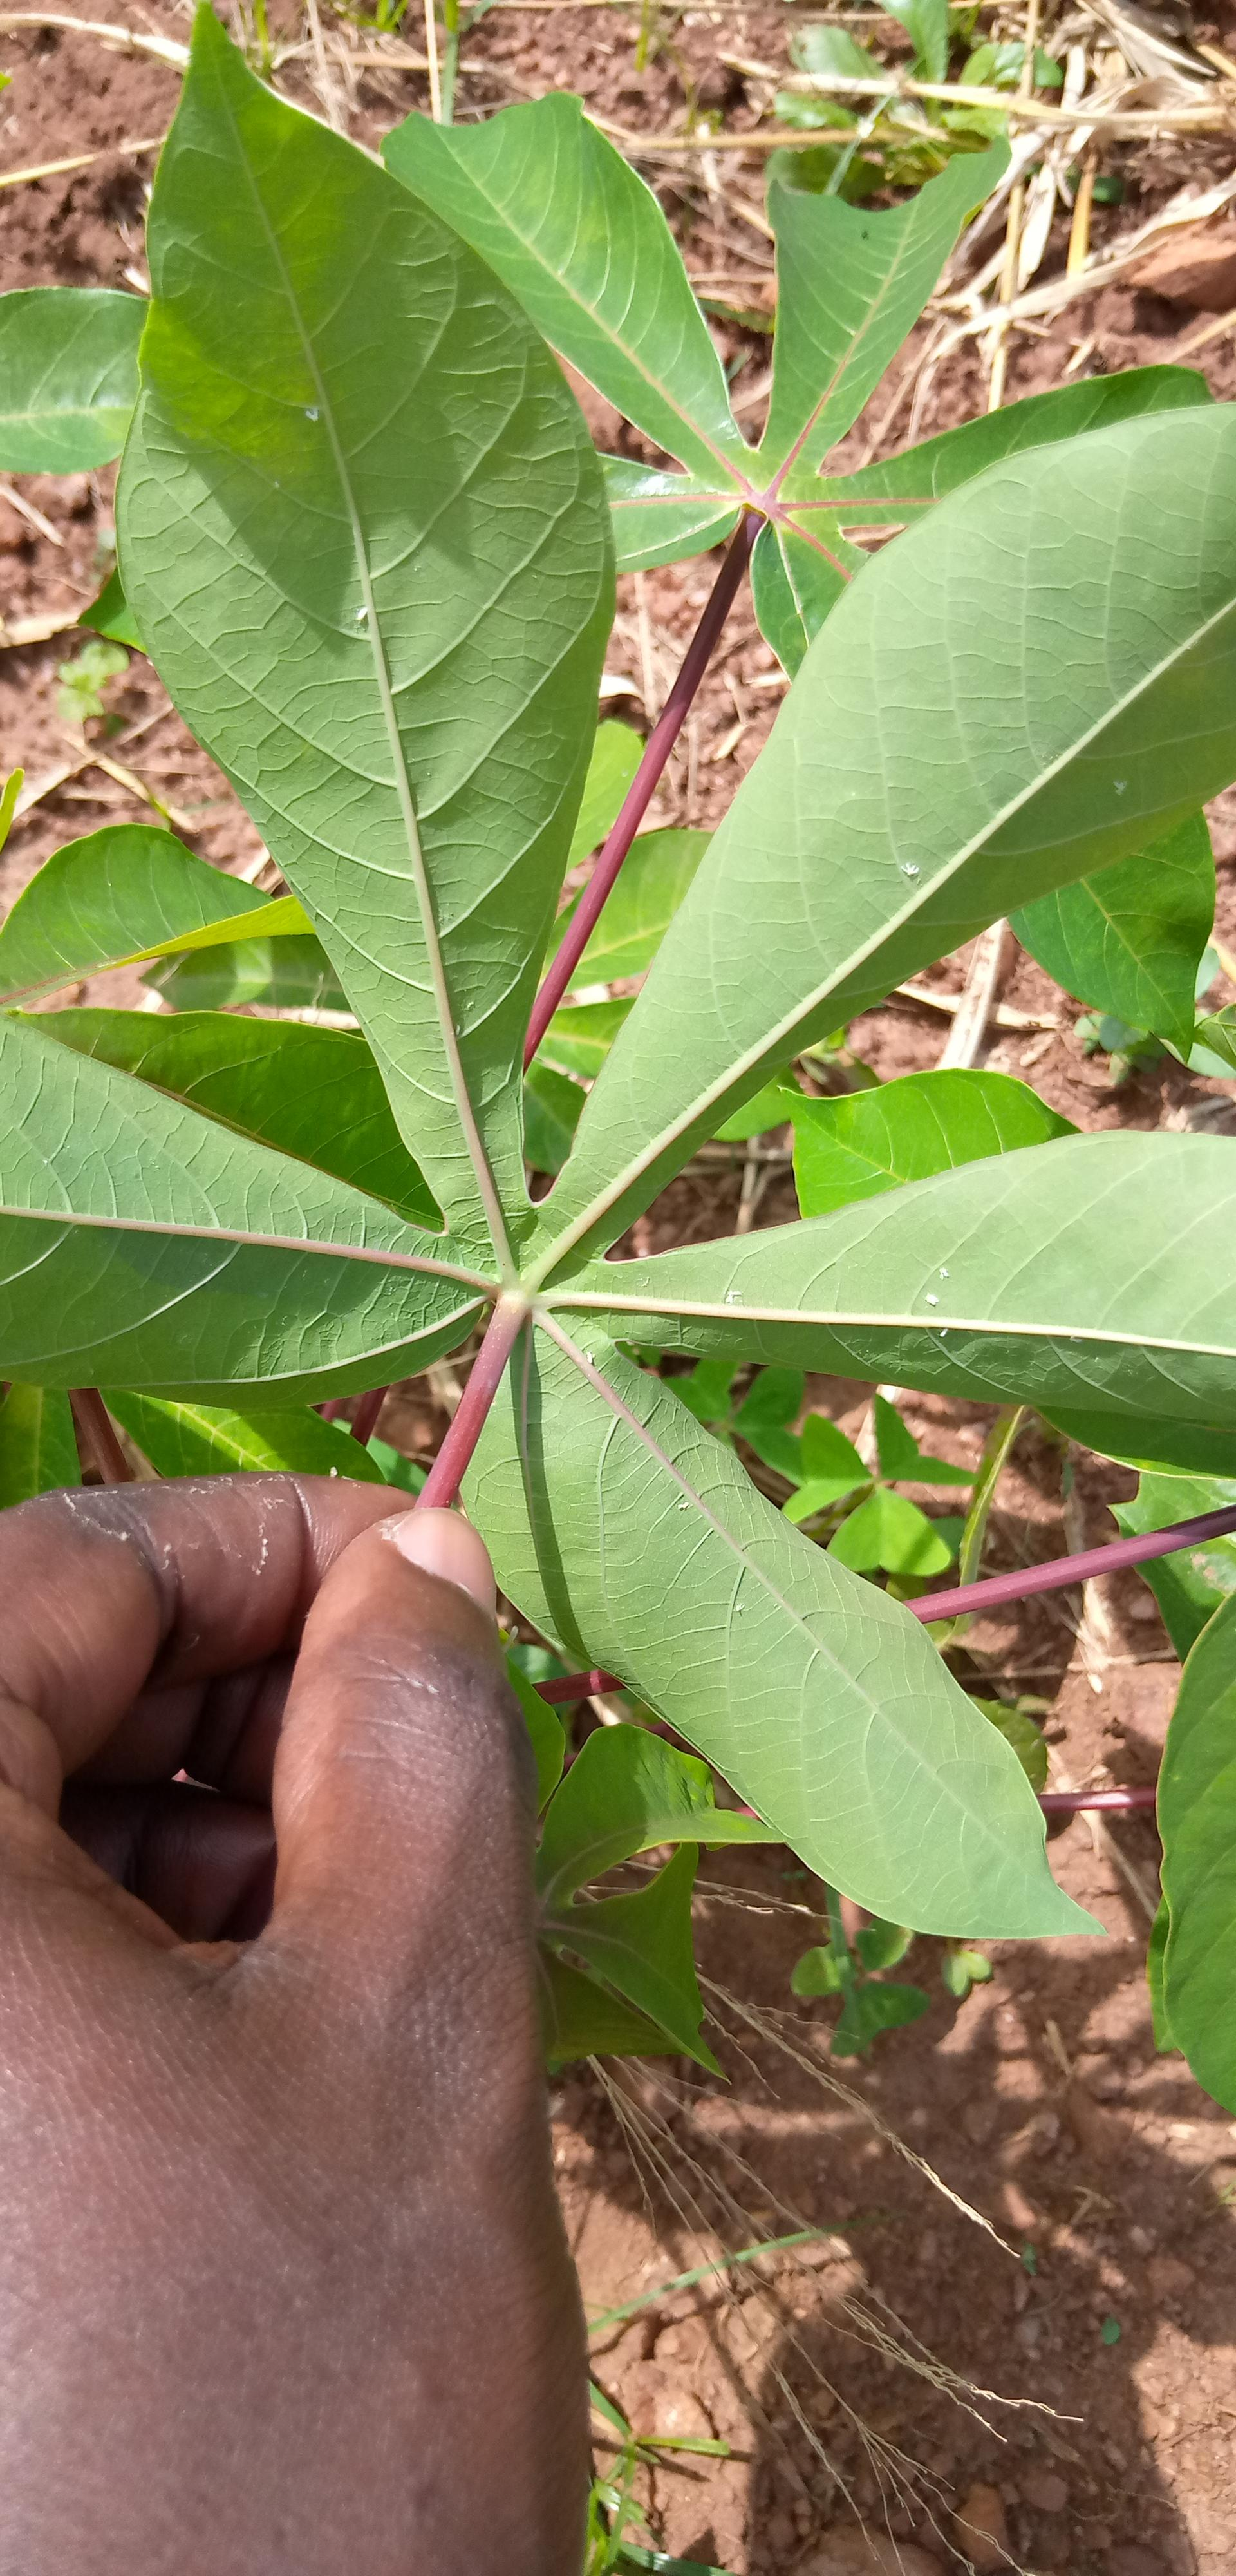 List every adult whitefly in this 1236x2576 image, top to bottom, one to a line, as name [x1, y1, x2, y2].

whitefly [302, 404, 324, 425]
whitefly [356, 601, 370, 624]
whitefly [898, 862, 924, 878]
whitefly [938, 1267, 950, 1281]
whitefly [724, 1288, 744, 1303]
whitefly [922, 1291, 942, 1308]
whitefly [938, 1327, 952, 1340]
whitefly [585, 1349, 595, 1365]
whitefly [677, 1500, 690, 1514]
whitefly [732, 1603, 745, 1615]